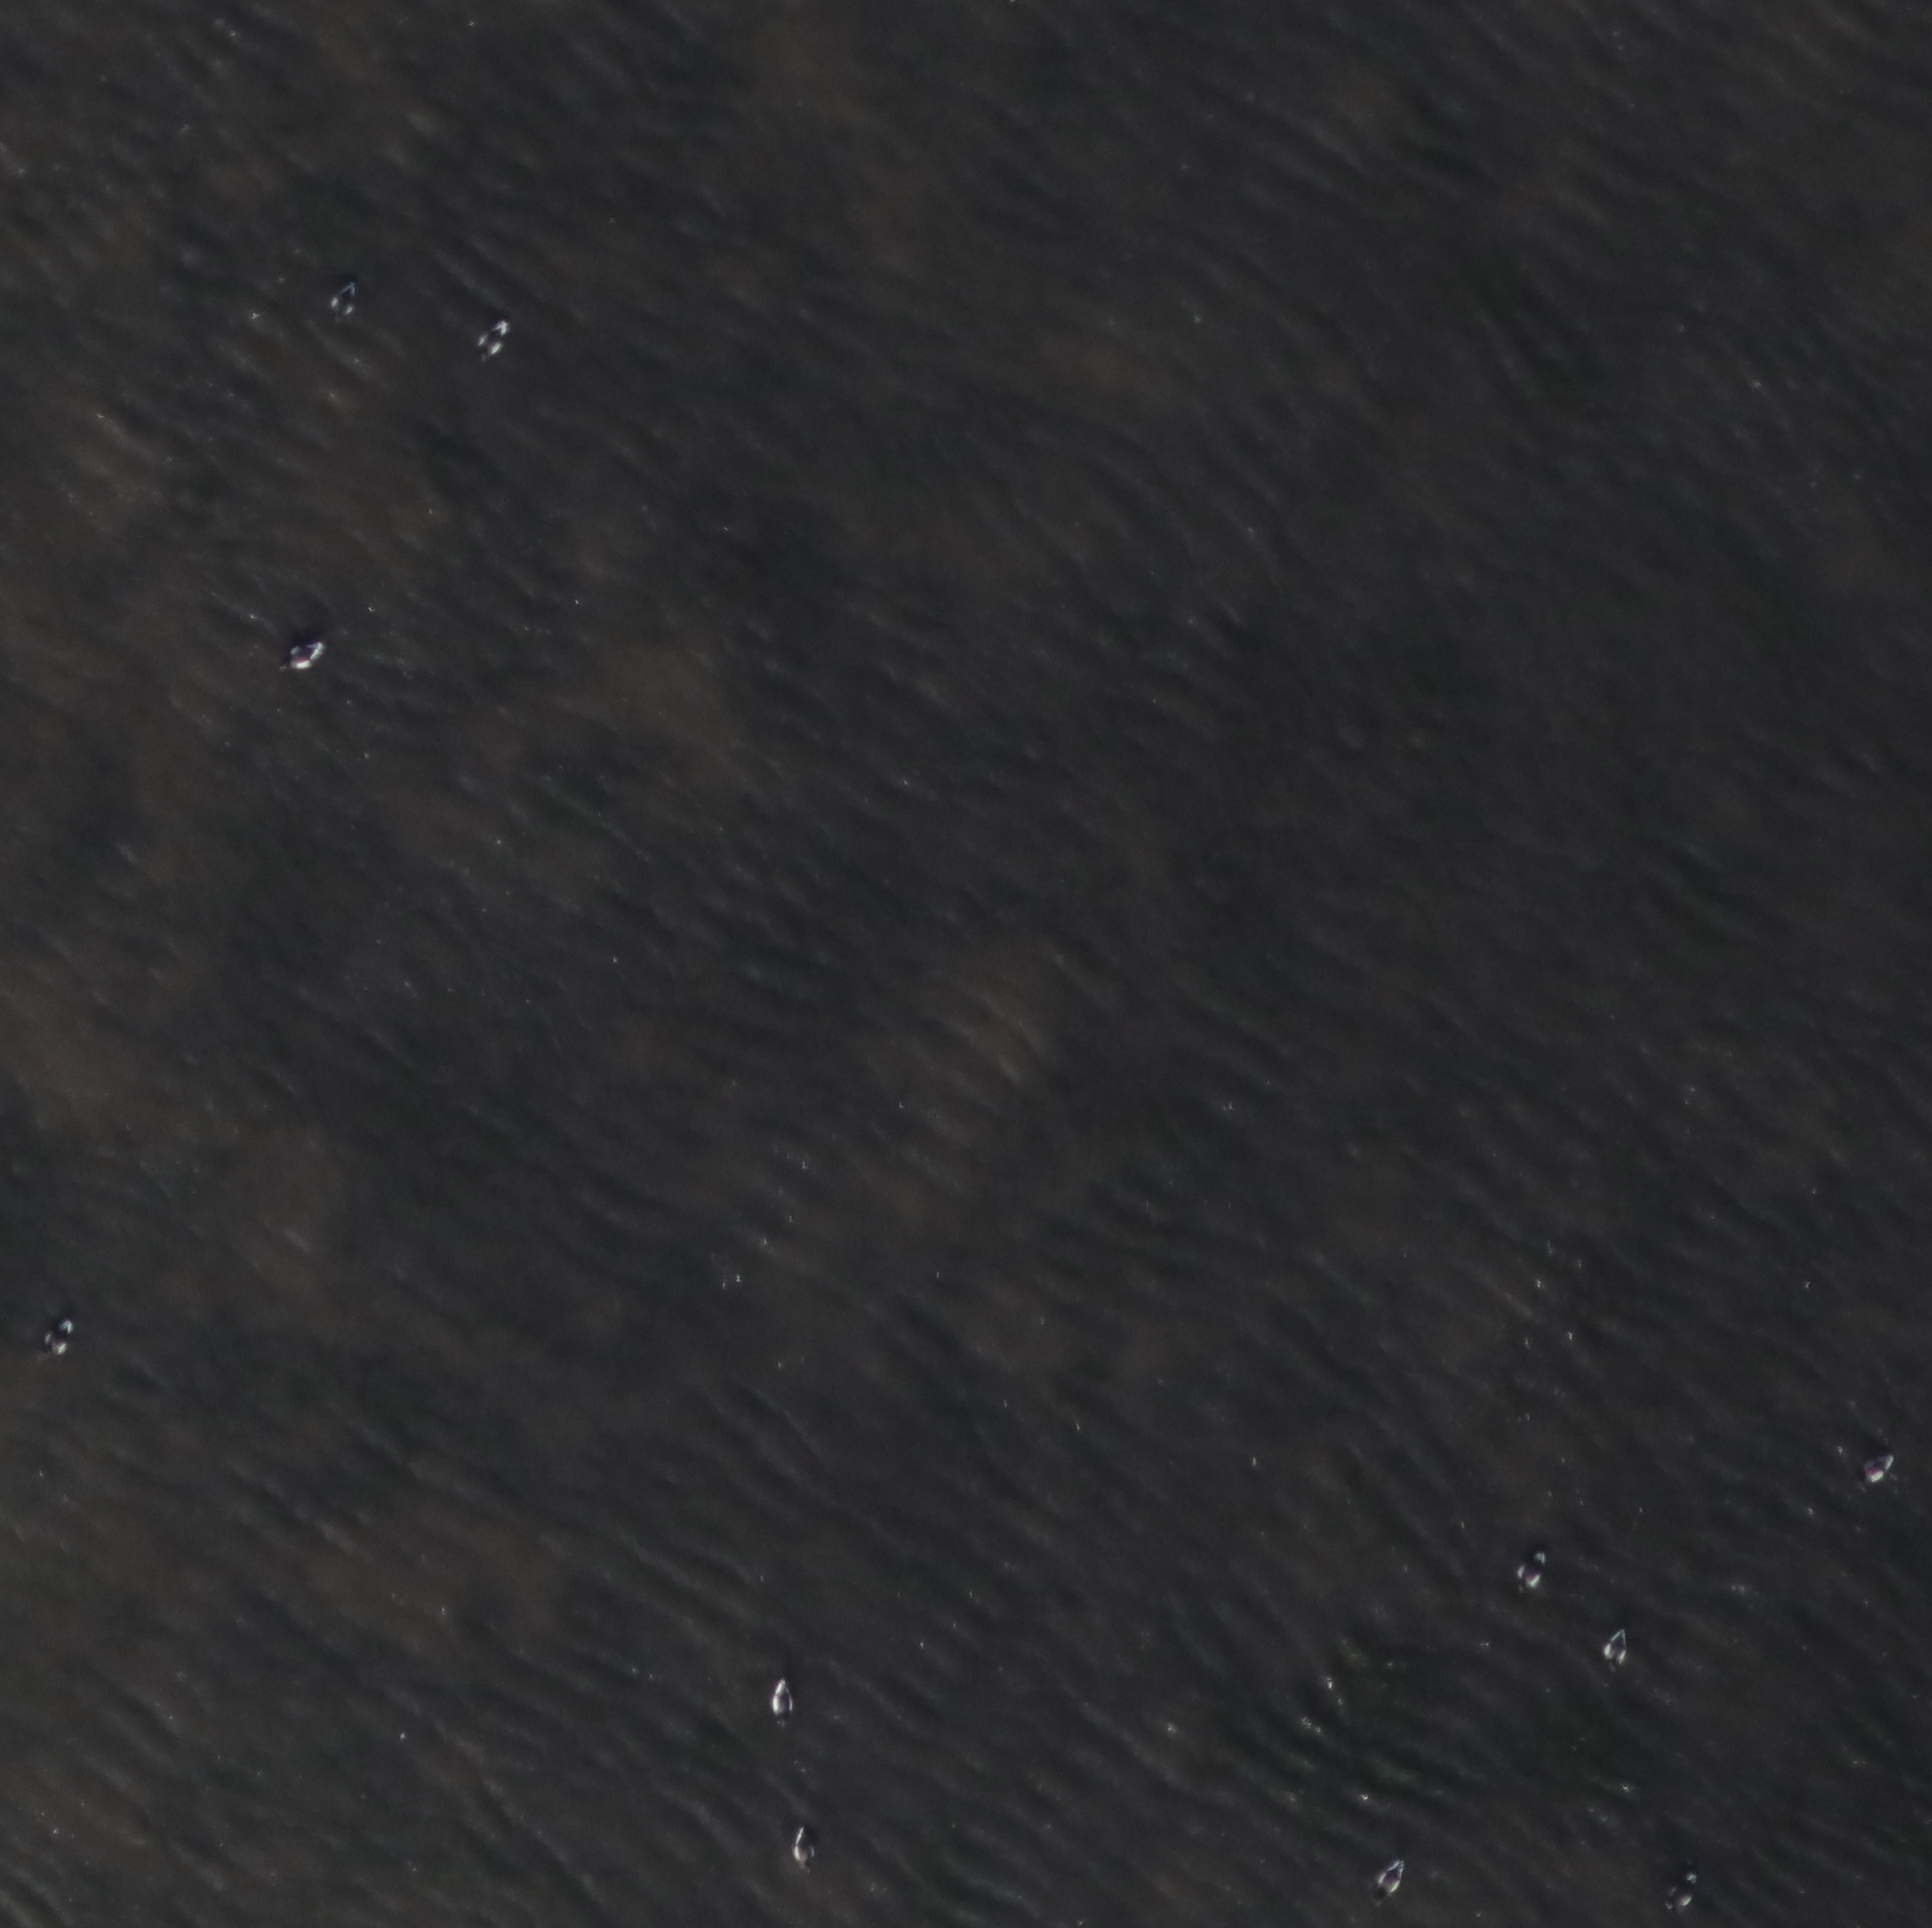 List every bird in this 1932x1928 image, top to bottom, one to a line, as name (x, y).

brant (347, 303)
brant (493, 337)
brant (299, 653)
brant (55, 1340)
brant (1888, 1468)
brant (1538, 1572)
brant (1616, 1651)
brant (782, 1700)
brant (802, 1846)
brant (1389, 1882)
brant (1681, 1899)